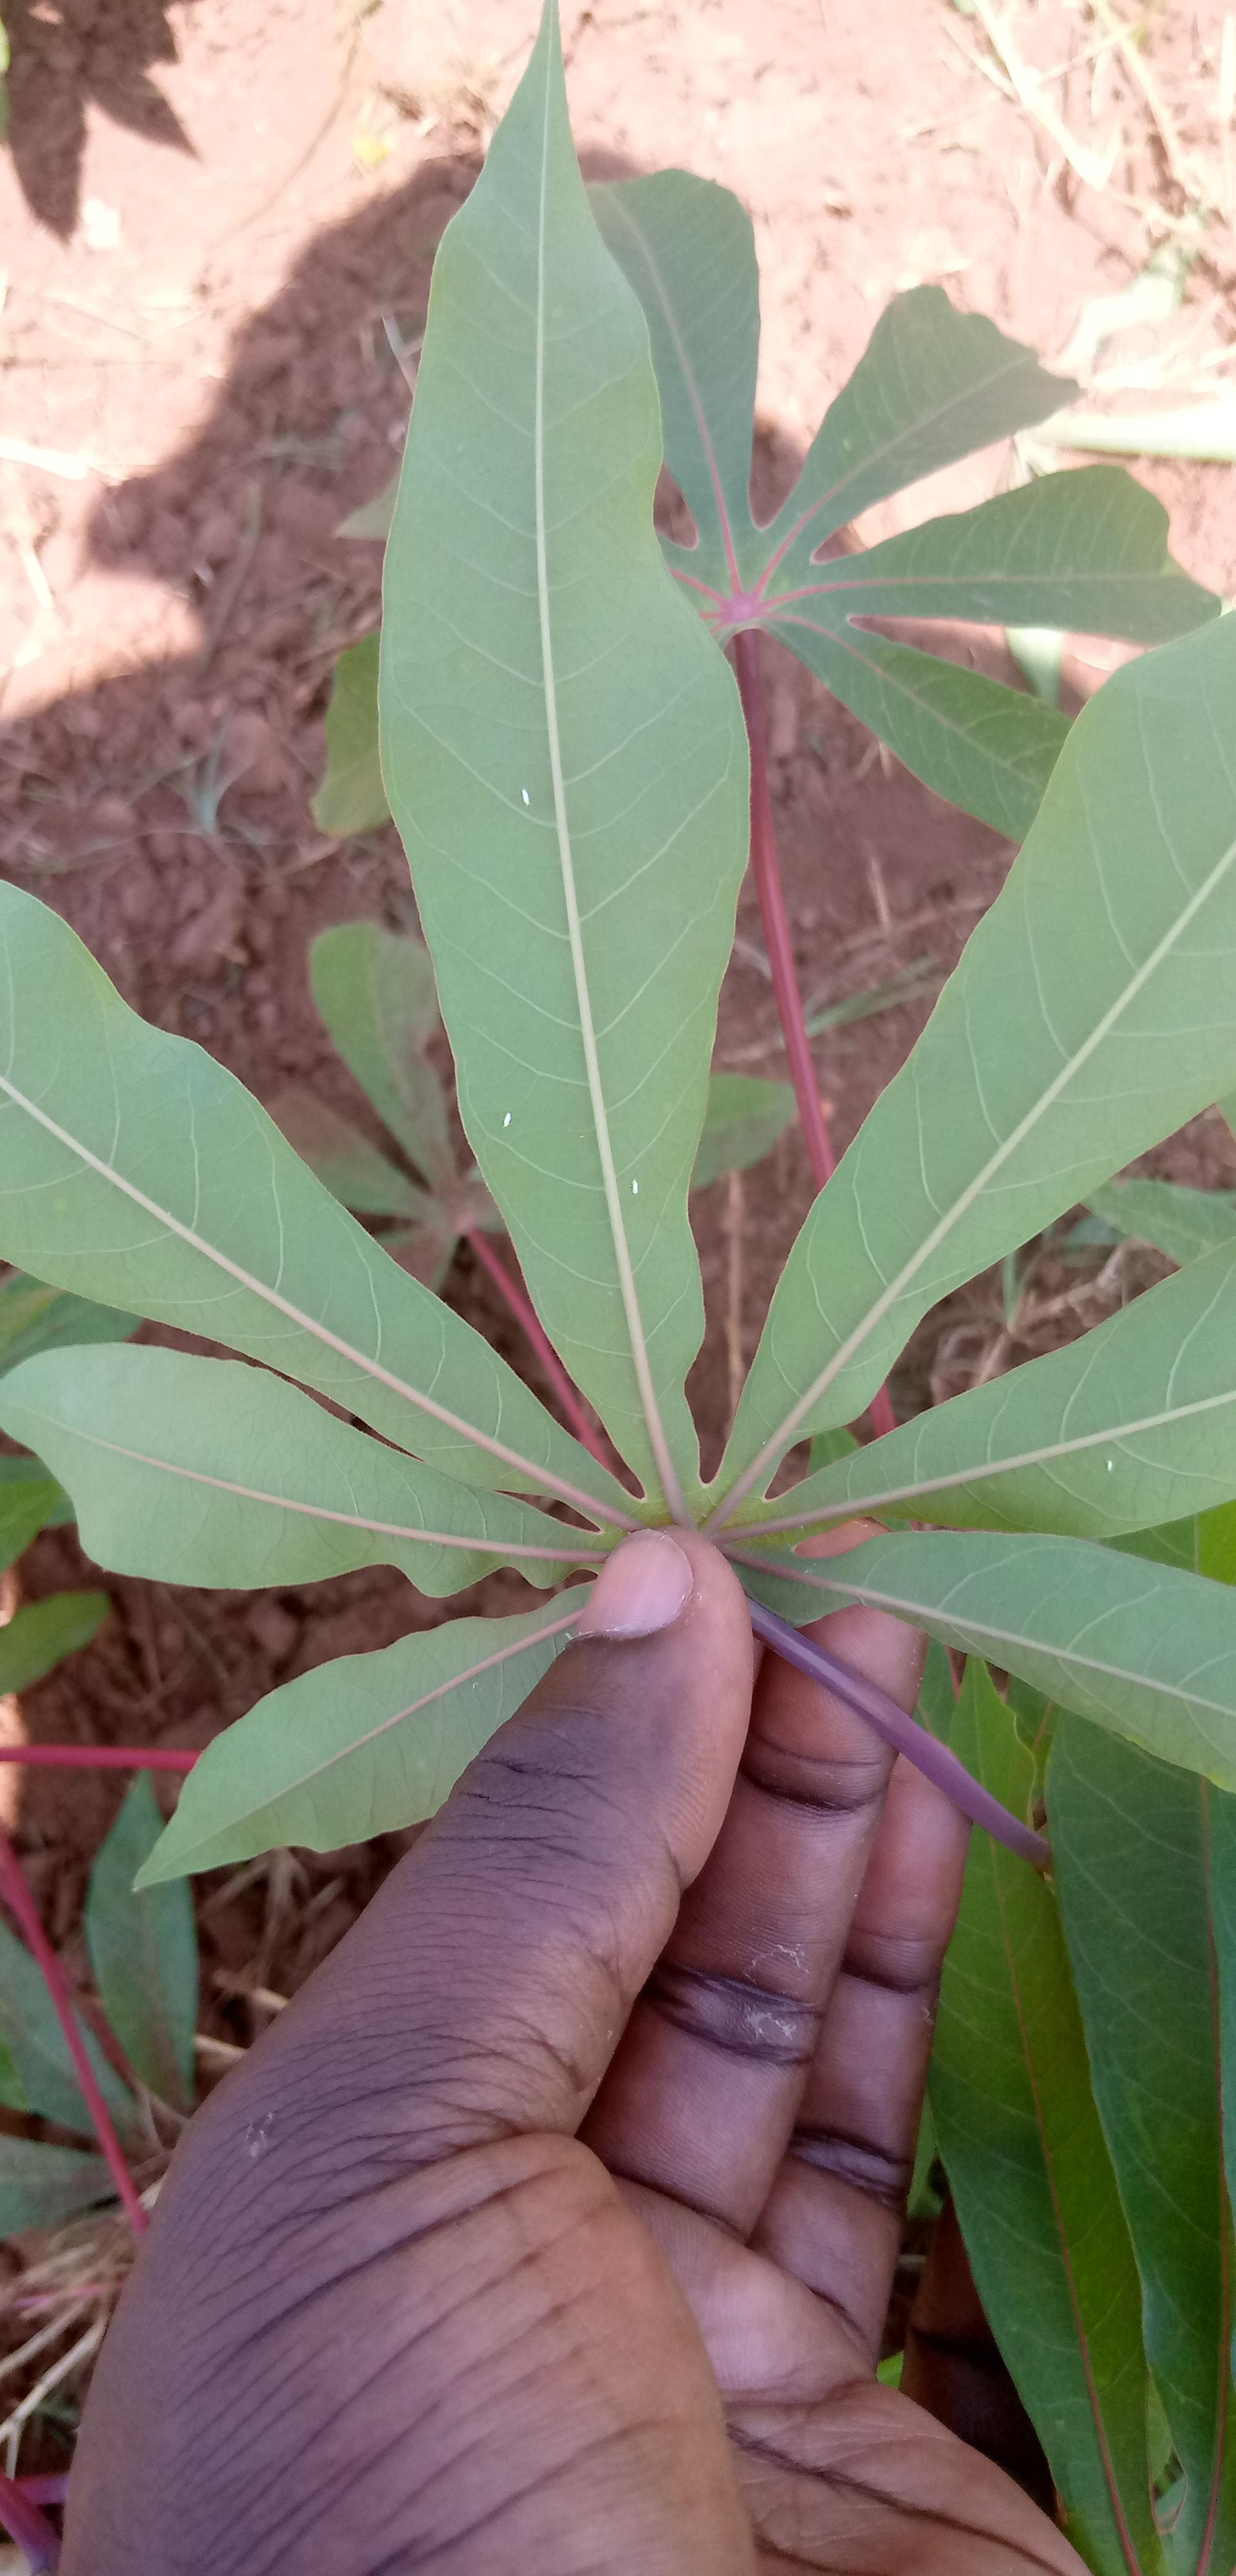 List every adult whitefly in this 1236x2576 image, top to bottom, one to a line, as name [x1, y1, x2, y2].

whitefly [520, 786, 530, 807]
whitefly [501, 1110, 512, 1129]
whitefly [628, 1177, 640, 1197]
whitefly [1105, 1458, 1115, 1473]